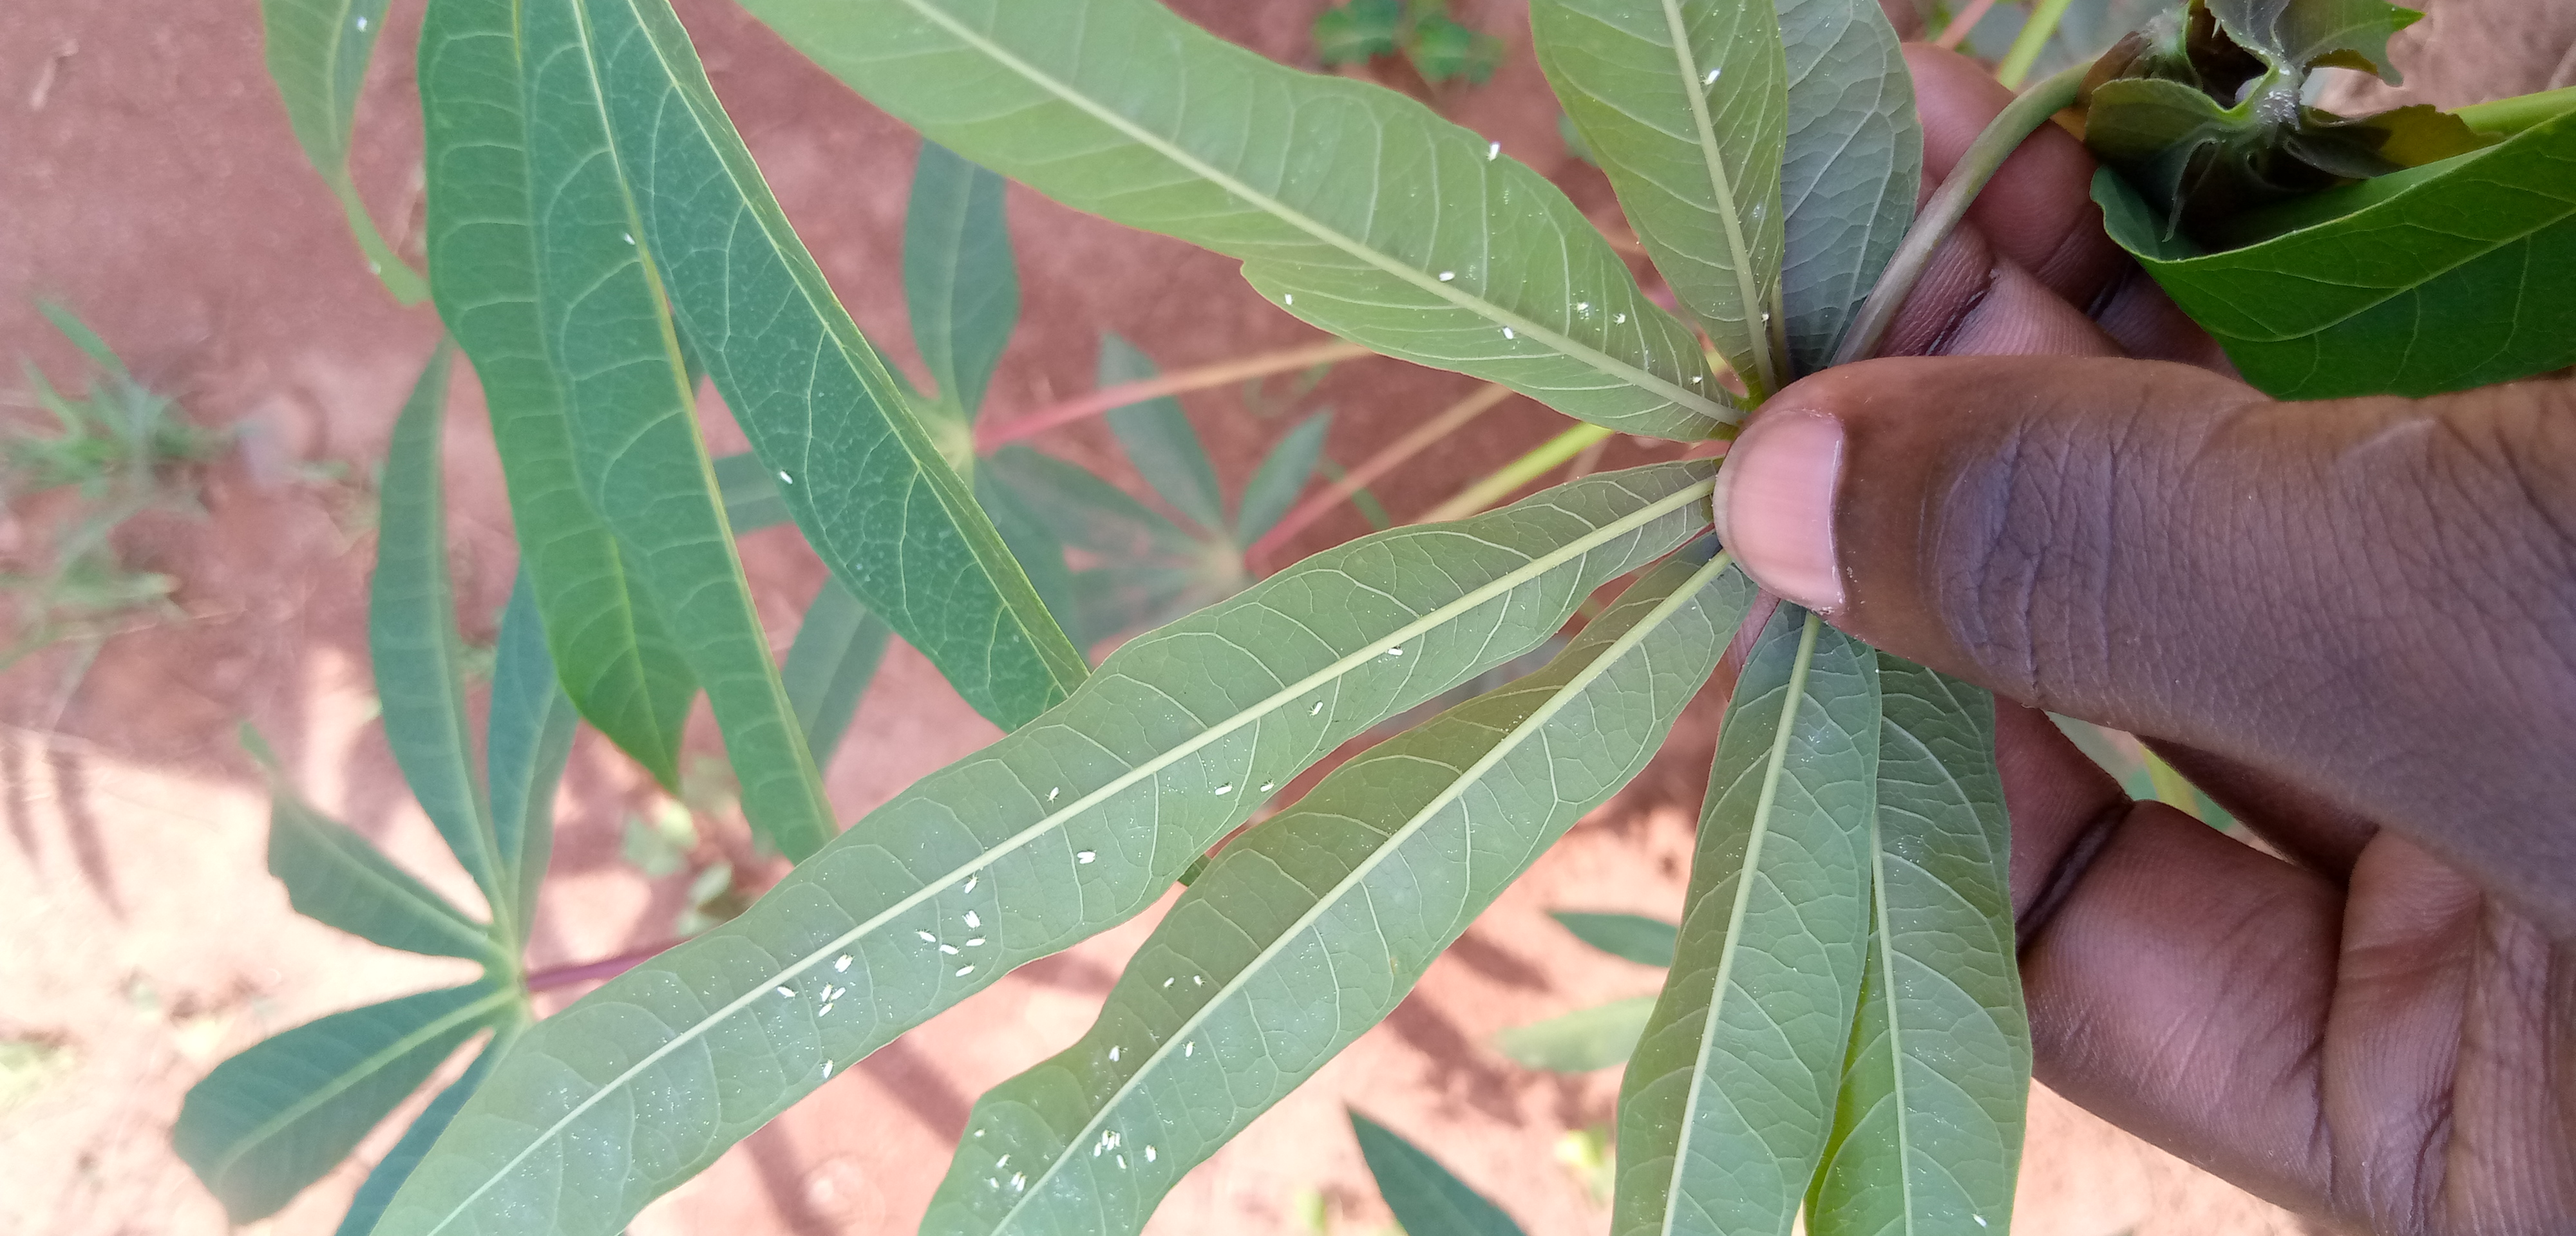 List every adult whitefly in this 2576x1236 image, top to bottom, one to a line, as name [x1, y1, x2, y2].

whitefly [1704, 68, 1723, 89]
whitefly [1481, 138, 1502, 166]
whitefly [1435, 268, 1457, 283]
whitefly [1283, 292, 1295, 308]
whitefly [1575, 299, 1591, 313]
whitefly [1760, 310, 1771, 323]
whitefly [1613, 311, 1628, 328]
whitefly [1500, 324, 1517, 341]
whitefly [1689, 373, 1703, 386]
whitefly [779, 468, 797, 486]
whitefly [1386, 646, 1406, 659]
whitefly [1307, 698, 1327, 719]
whitefly [1258, 776, 1277, 795]
whitefly [1211, 781, 1235, 799]
whitefly [1046, 783, 1064, 804]
whitefly [1075, 849, 1097, 858]
whitefly [1077, 858, 1096, 865]
whitefly [963, 875, 980, 895]
whitefly [968, 909, 983, 928]
whitefly [961, 912, 976, 930]
whitefly [915, 928, 938, 944]
whitefly [963, 937, 988, 948]
whitefly [937, 942, 960, 956]
whitefly [833, 952, 848, 969]
whitefly [837, 954, 854, 974]
whitefly [953, 963, 977, 979]
whitefly [1191, 973, 1207, 989]
whitefly [1162, 974, 1177, 990]
whitefly [820, 982, 833, 1002]
whitefly [775, 984, 797, 1000]
whitefly [830, 984, 848, 1000]
whitefly [817, 1001, 835, 1018]
whitefly [1184, 1037, 1196, 1062]
whitefly [1107, 1044, 1124, 1063]
whitefly [821, 1055, 837, 1080]
whitefly [972, 1126, 987, 1139]
whitefly [1101, 1128, 1110, 1147]
whitefly [1113, 1129, 1124, 1150]
whitefly [1106, 1134, 1115, 1151]
whitefly [1092, 1140, 1103, 1158]
whitefly [1144, 1143, 1153, 1163]
whitefly [1151, 1145, 1158, 1162]
whitefly [995, 1152, 1012, 1168]
whitefly [1114, 1152, 1130, 1171]
whitefly [1009, 1169, 1024, 1186]
whitefly [1015, 1174, 1027, 1193]
whitefly [987, 1174, 1003, 1190]